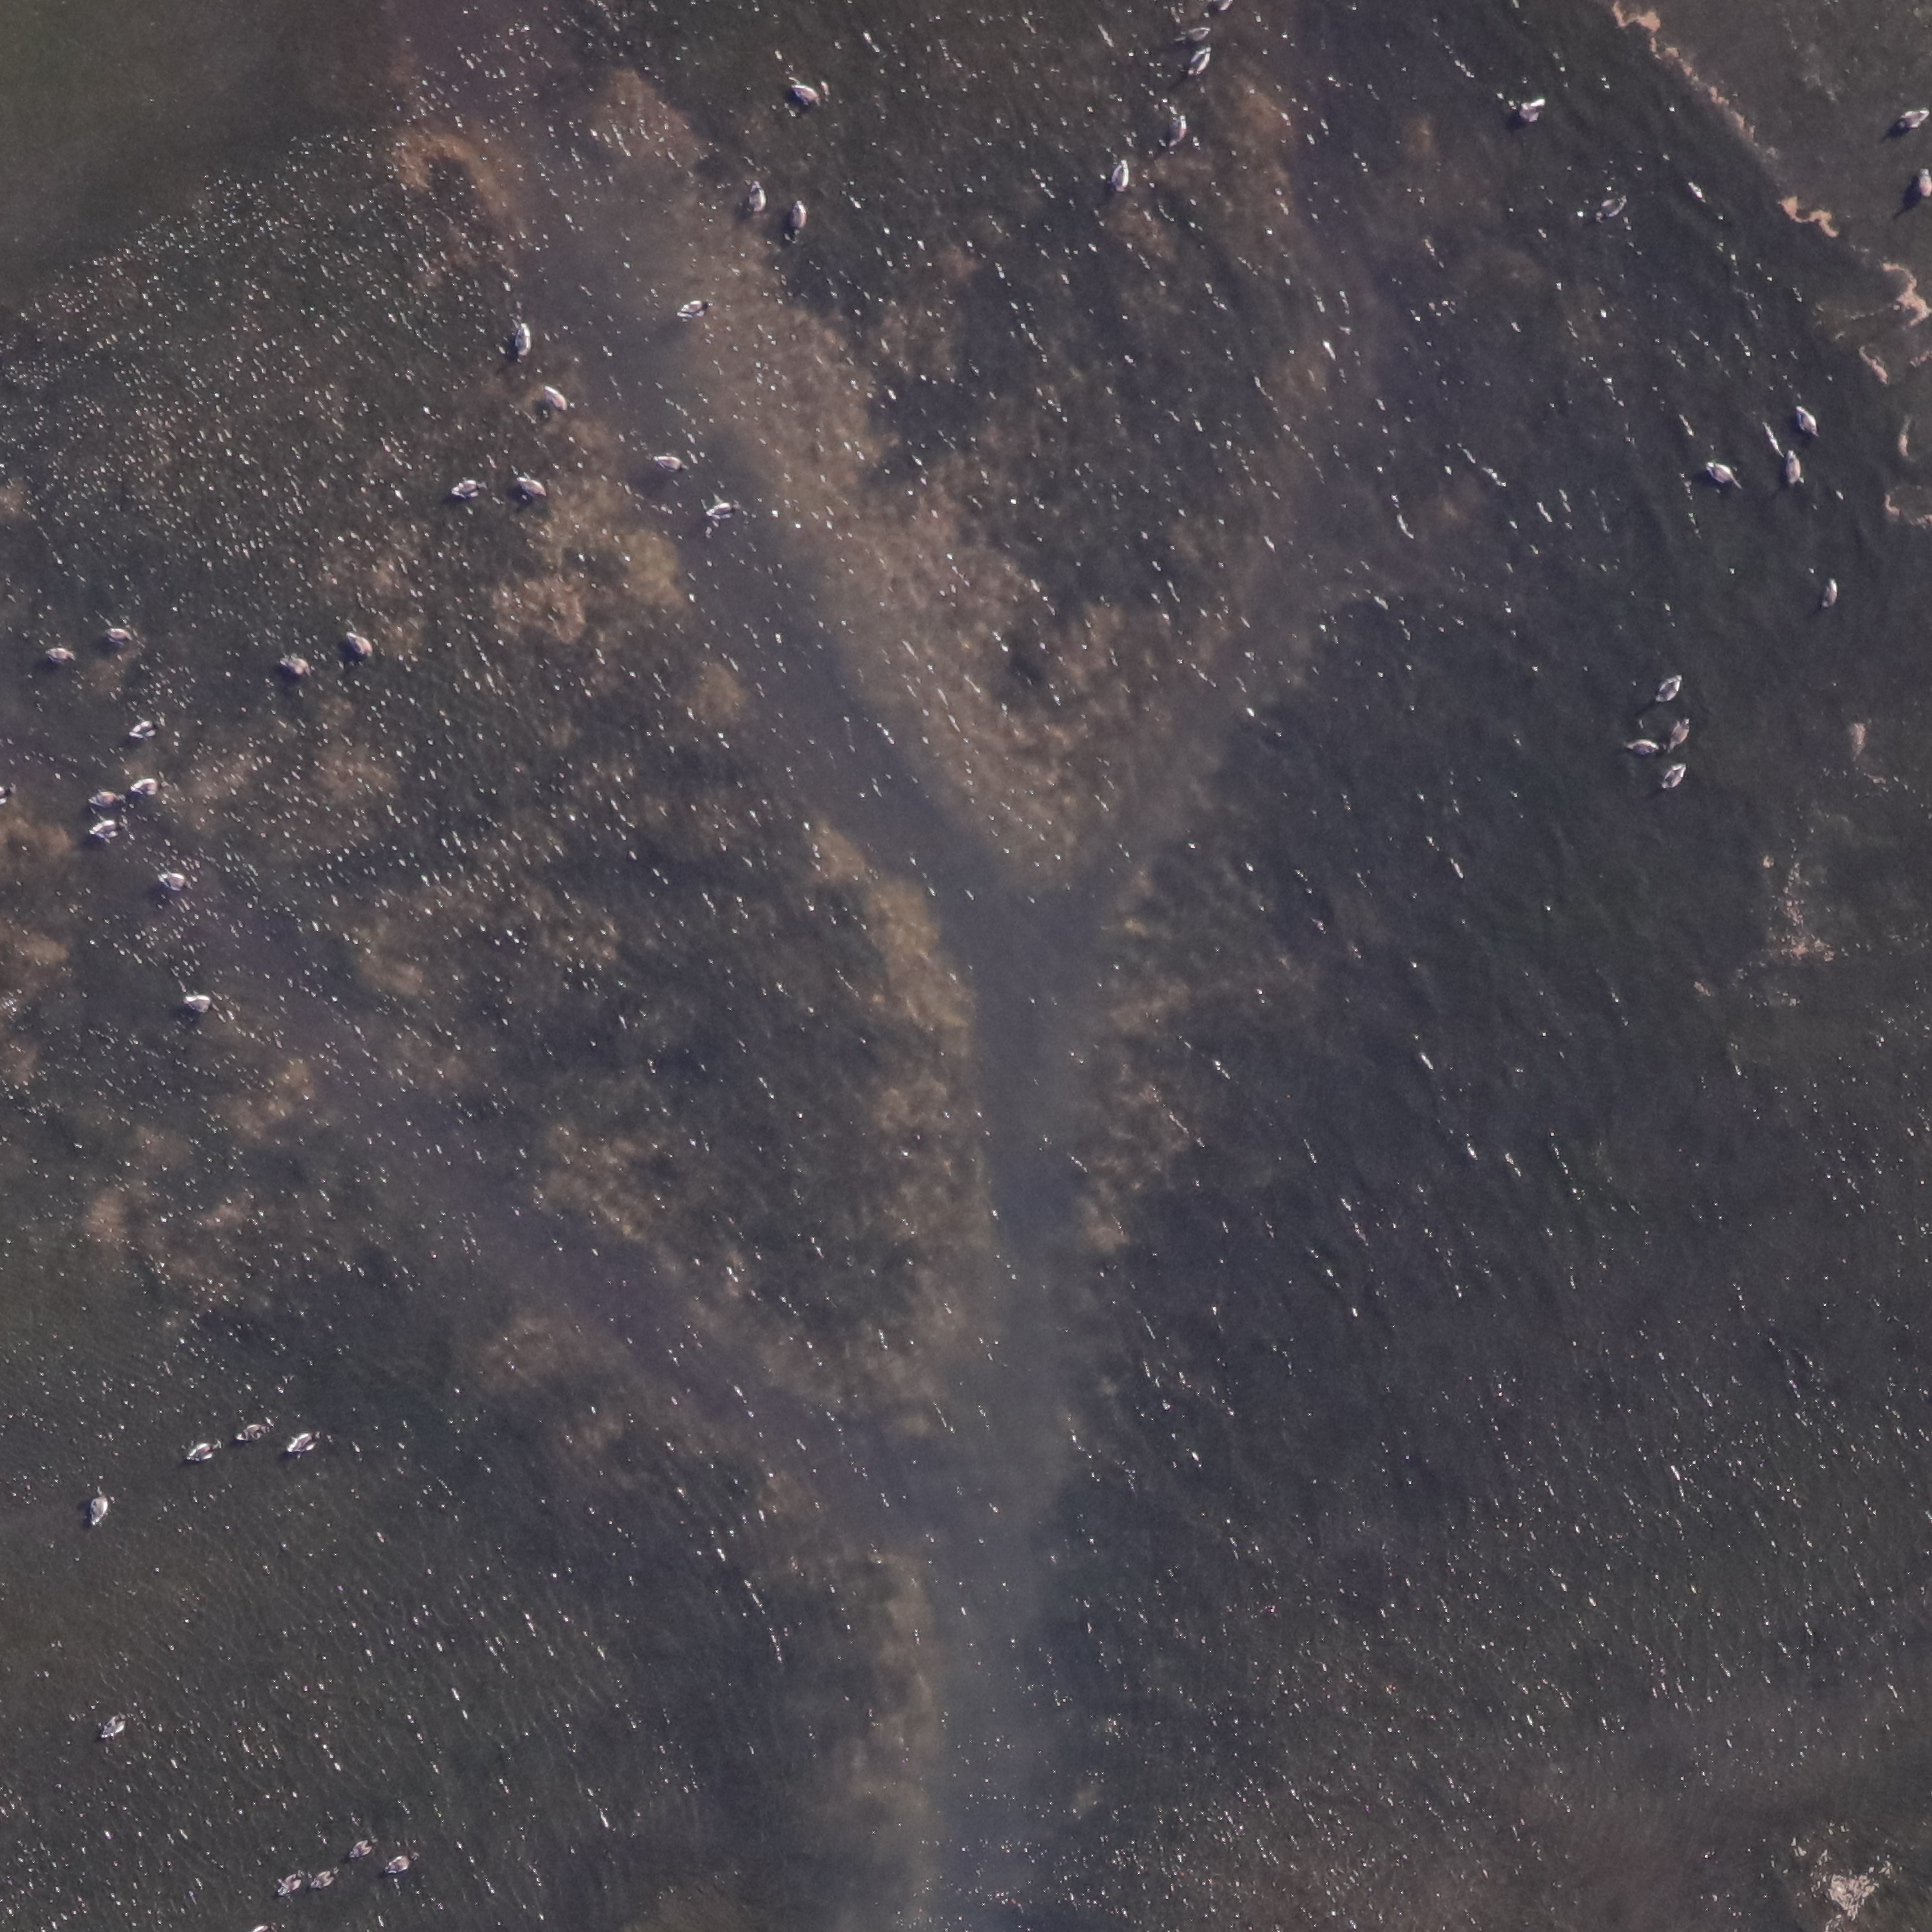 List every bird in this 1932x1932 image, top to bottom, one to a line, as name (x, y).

brant (1200, 31)
brant (1211, 60)
brant (809, 97)
brant (1531, 109)
brant (1912, 121)
brant (1179, 127)
brant (1121, 178)
brant (1924, 186)
brant (754, 197)
brant (1616, 208)
brant (799, 219)
brant (695, 313)
brant (519, 340)
brant (554, 406)
brant (1809, 419)
brant (672, 461)
brant (1788, 469)
brant (1722, 476)
brant (464, 485)
brant (539, 490)
brant (733, 512)
brant (1825, 594)
brant (121, 631)
brant (356, 648)
brant (63, 652)
brant (300, 655)
brant (1662, 690)
brant (145, 727)
brant (1683, 732)
brant (1649, 753)
brant (1677, 778)
brant (147, 785)
brant (109, 795)
brant (109, 837)
brant (173, 885)
brant (201, 1002)
brant (247, 1434)
brant (307, 1446)
brant (207, 1452)
brant (97, 1508)
brant (113, 1725)
brant (361, 1849)
brant (403, 1864)
brant (290, 1882)
brant (324, 1882)